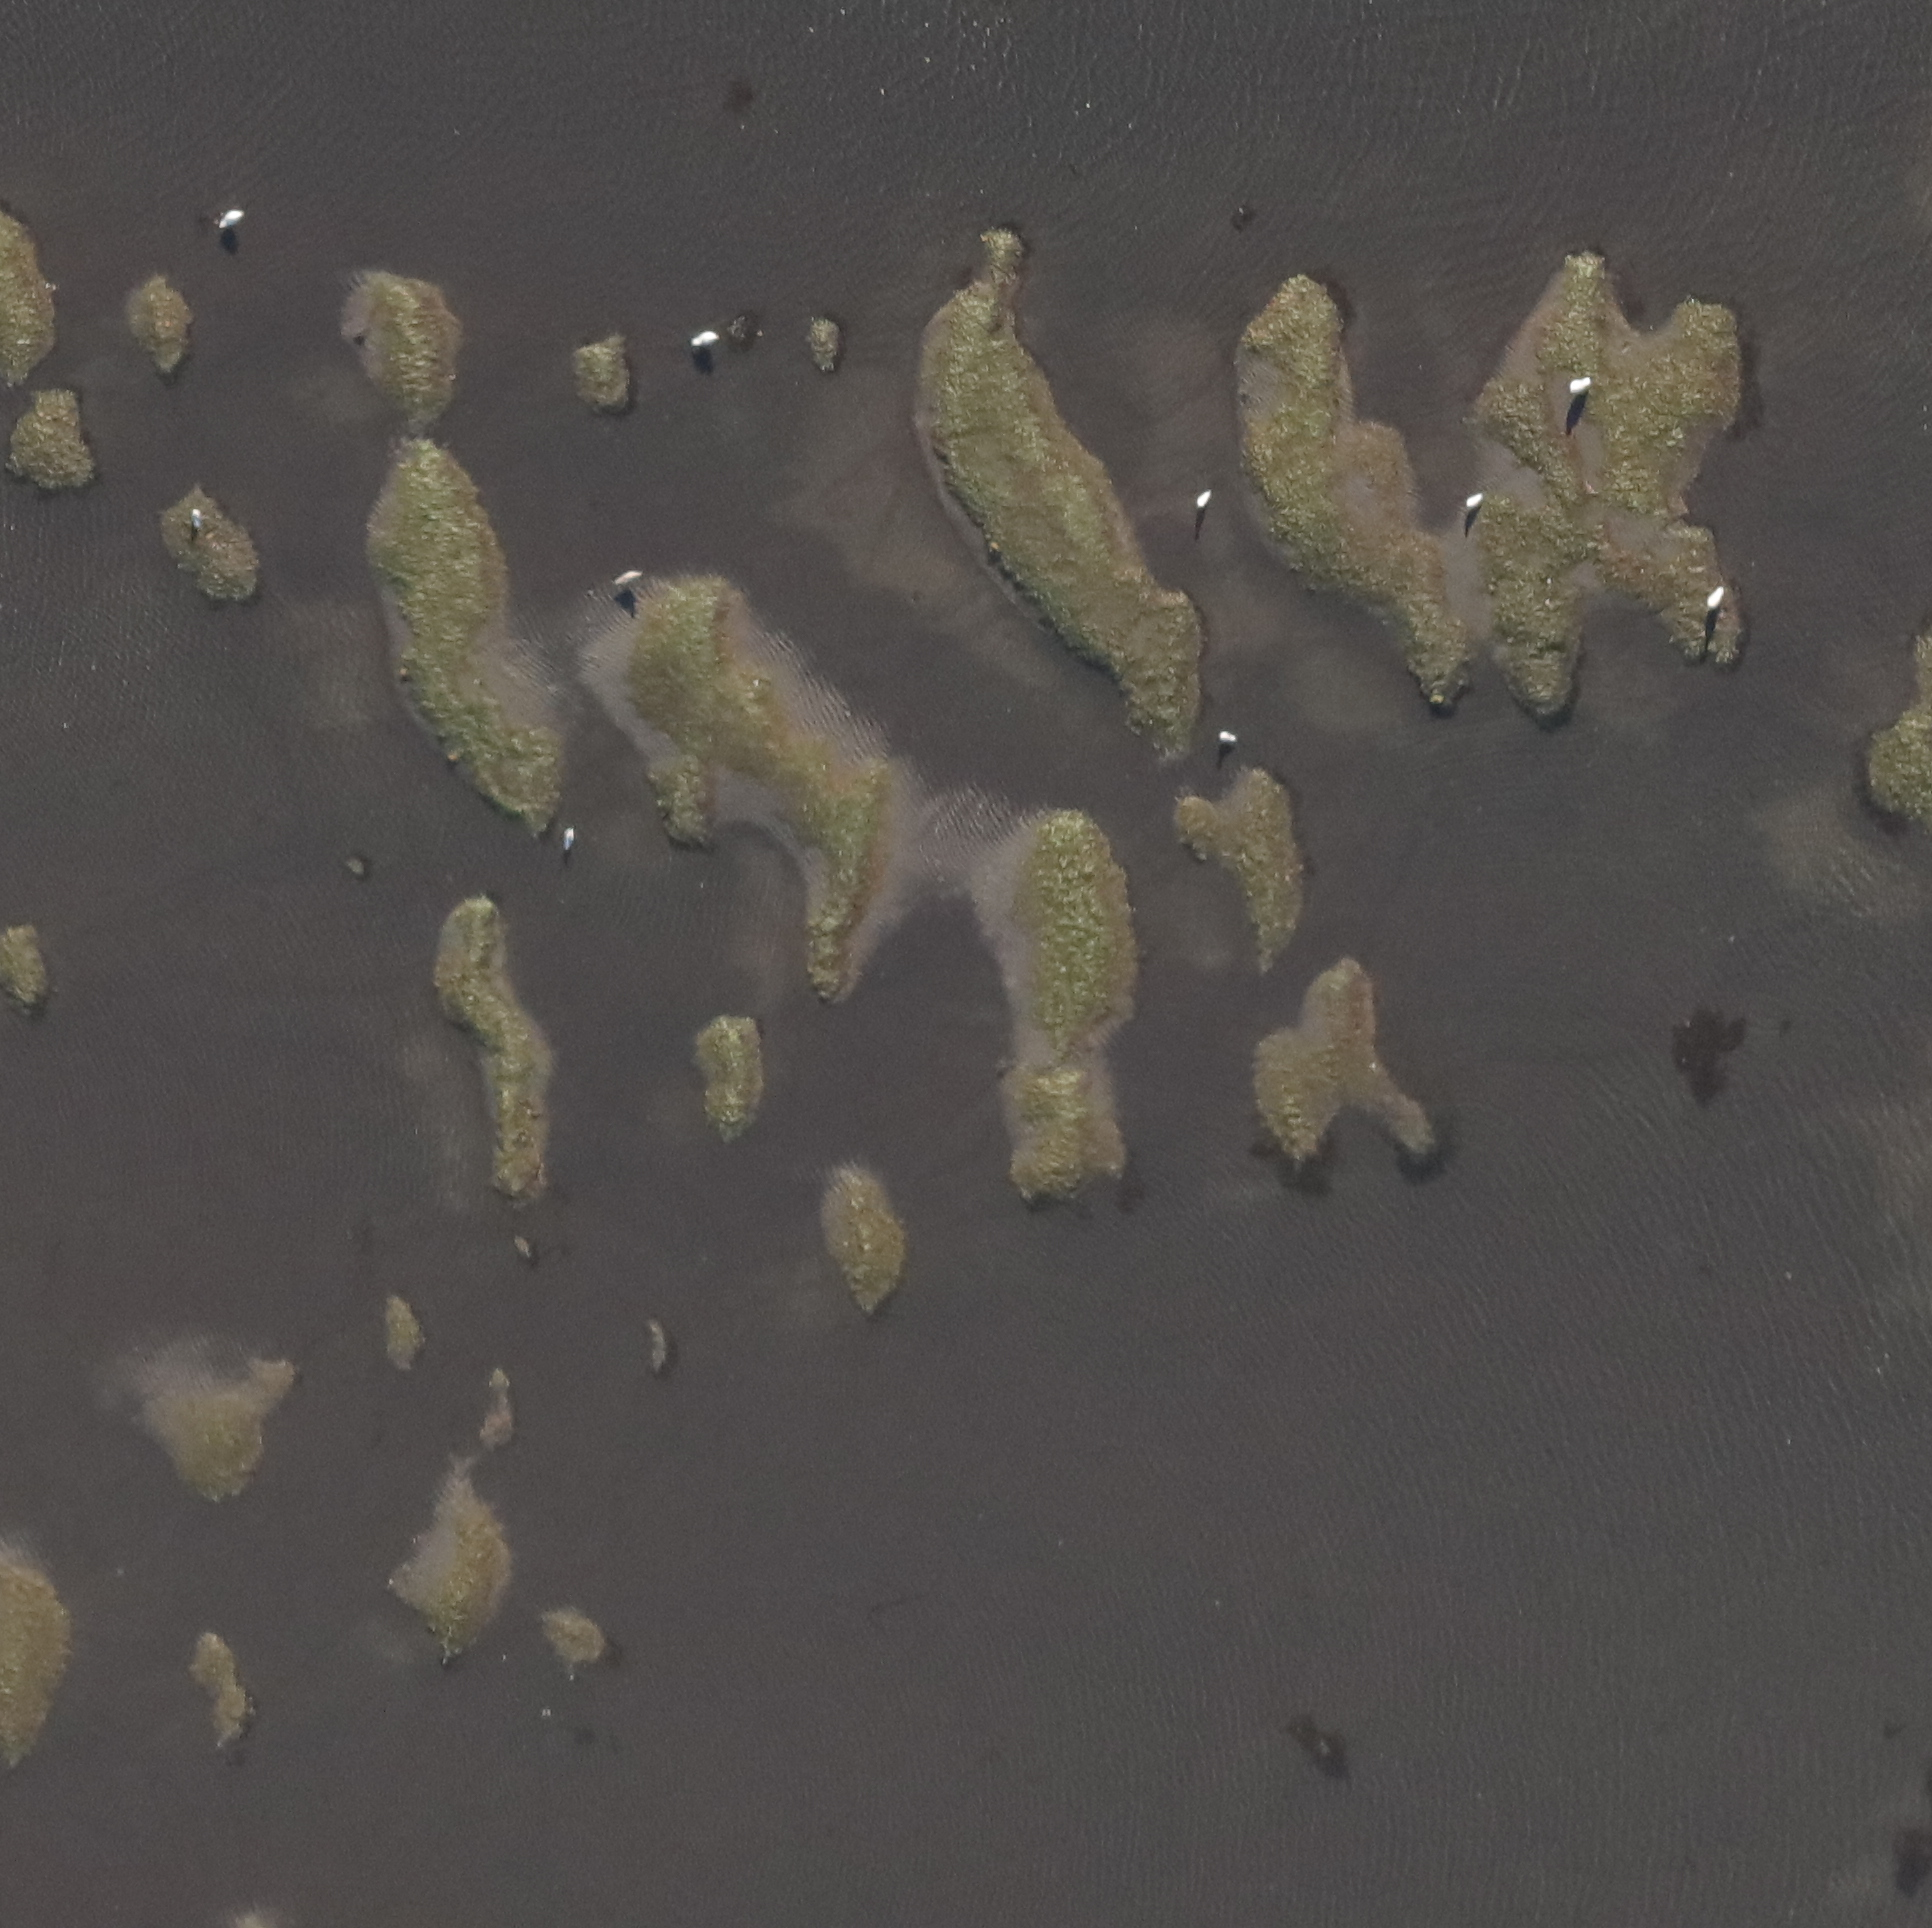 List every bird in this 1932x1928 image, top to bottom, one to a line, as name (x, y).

gull (232, 219)
gull (707, 340)
gull (1582, 384)
gull (1202, 500)
gull (1469, 500)
gull (196, 515)
gull (628, 578)
gull (1712, 599)
gull (1222, 737)
gull (570, 837)